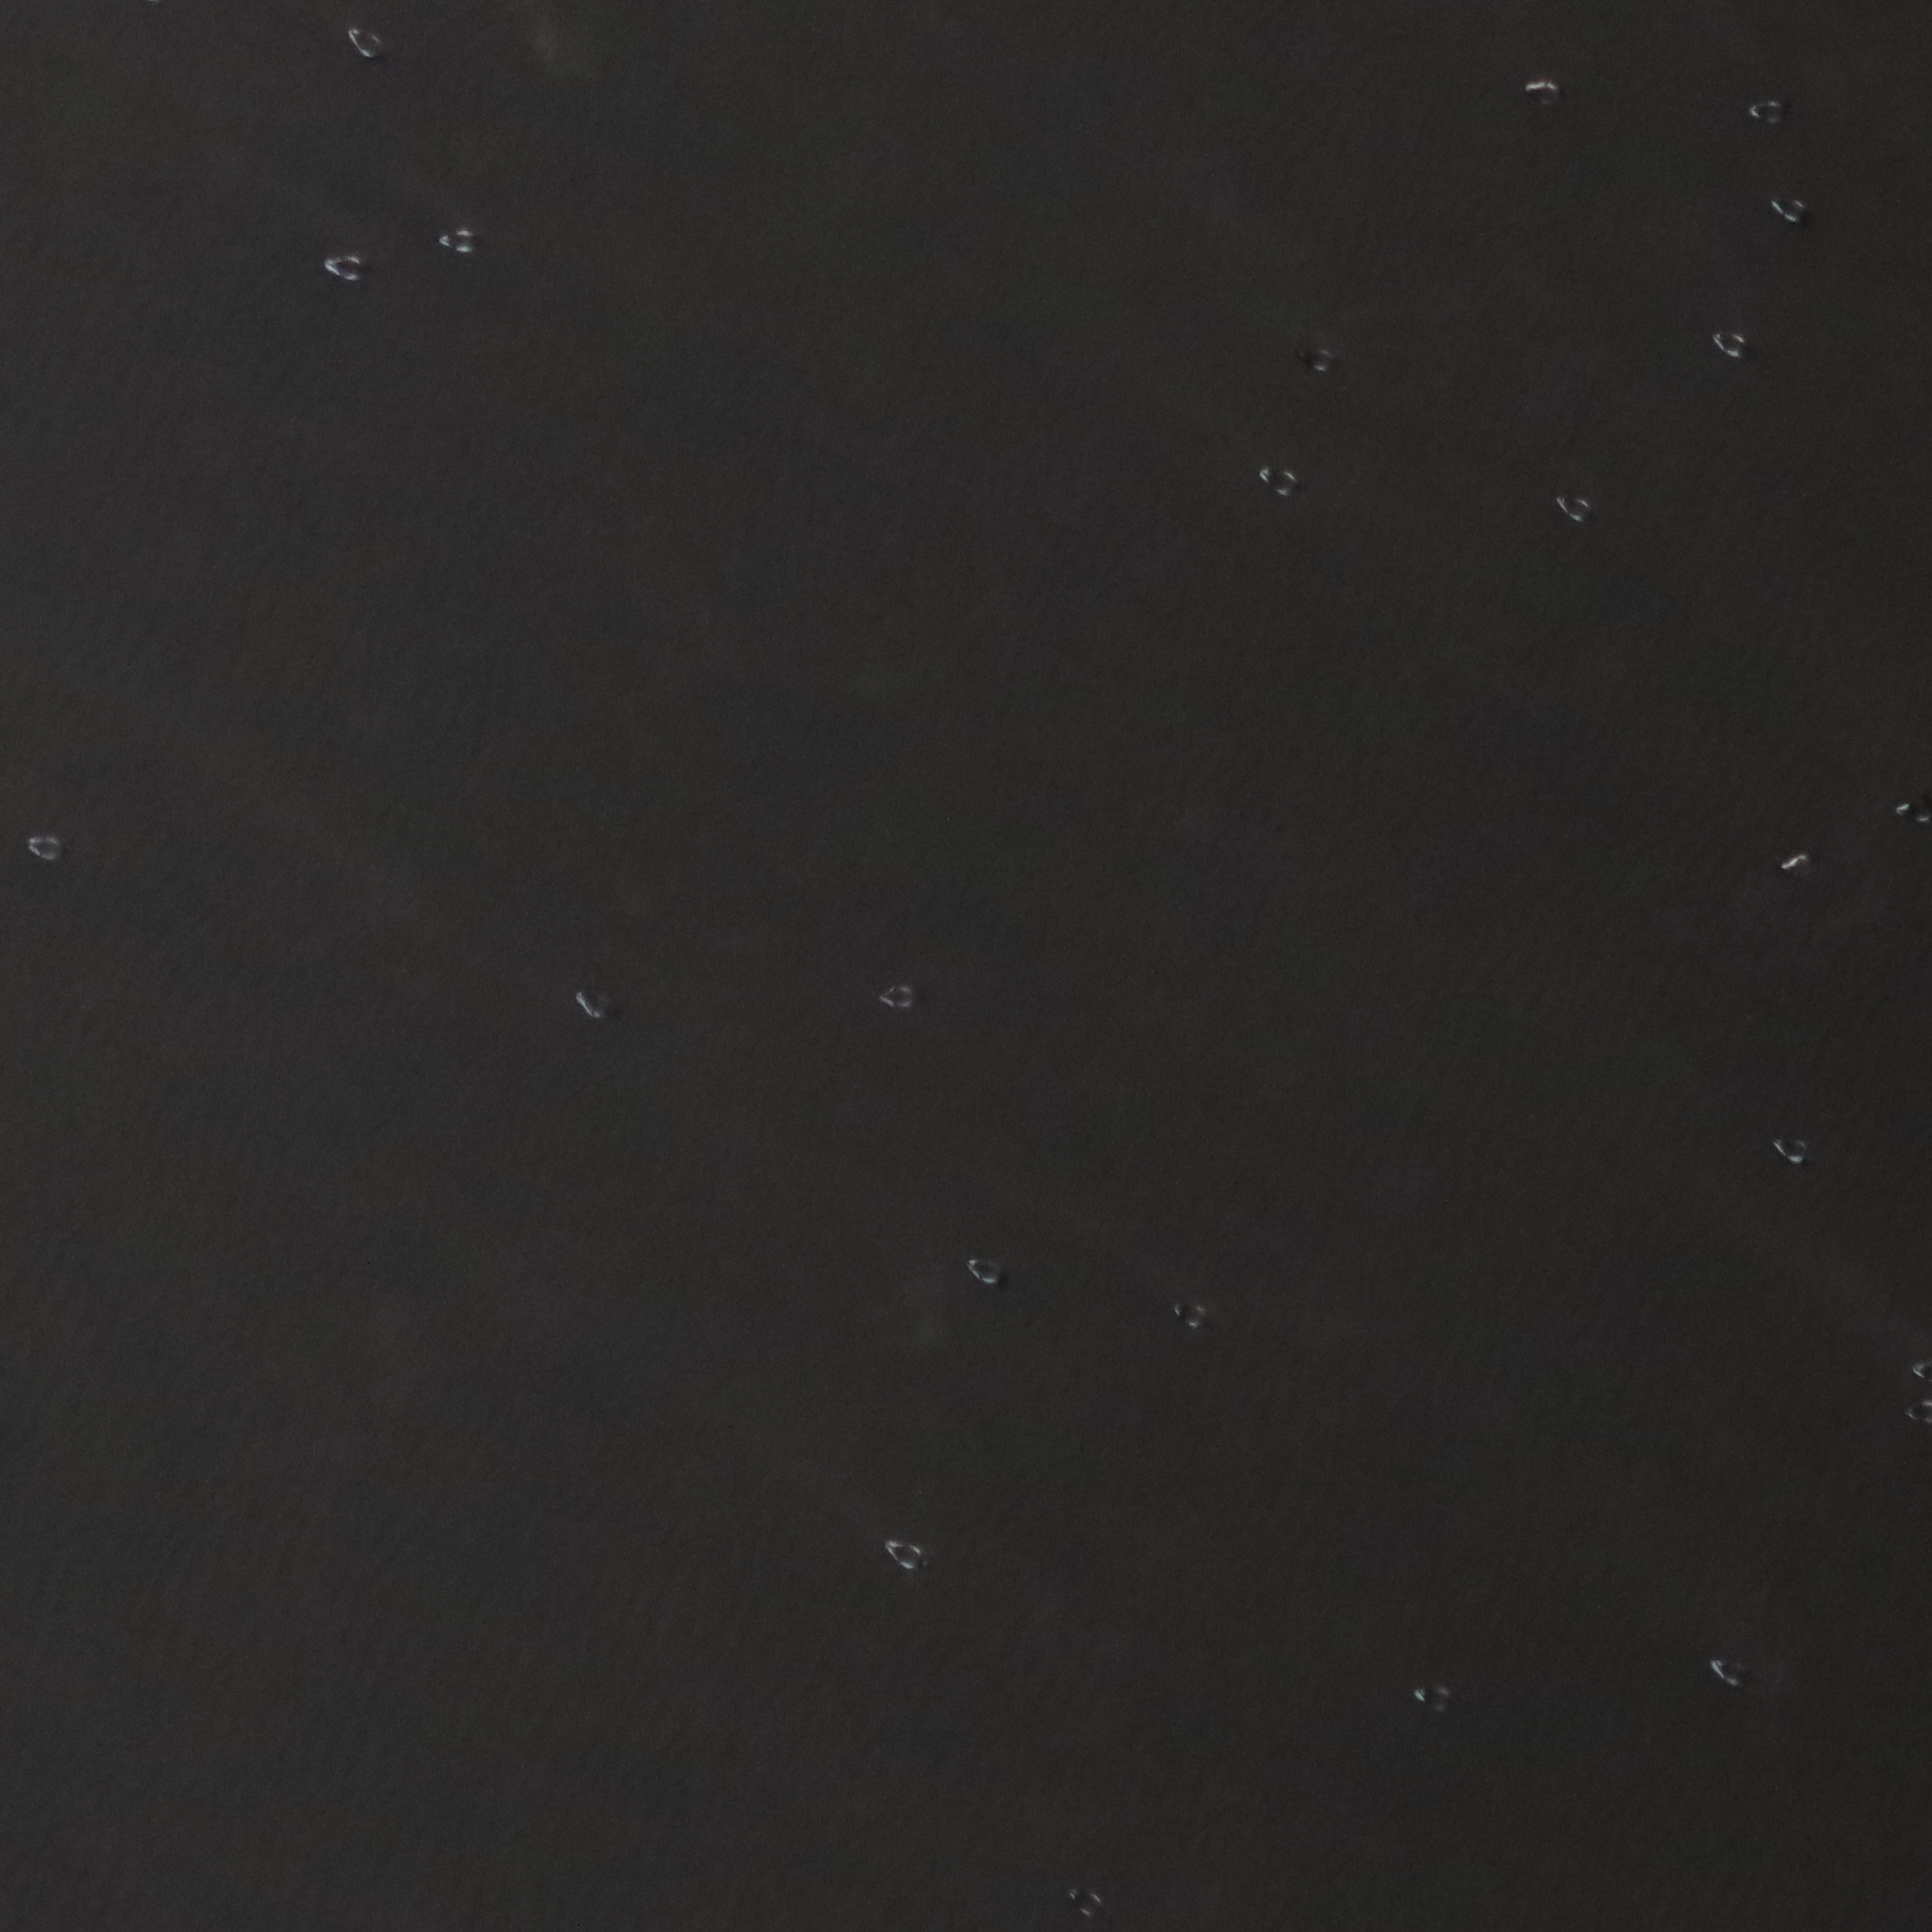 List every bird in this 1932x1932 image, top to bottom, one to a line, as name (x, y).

brant (366, 42)
brant (1544, 90)
brant (1765, 114)
brant (1796, 211)
brant (460, 240)
brant (346, 266)
brant (1731, 342)
brant (1310, 359)
brant (1281, 479)
brant (1575, 506)
brant (1924, 811)
brant (47, 847)
brant (1794, 854)
brant (899, 996)
brant (596, 1004)
brant (1792, 1147)
brant (986, 1271)
brant (1195, 1314)
brant (1922, 1412)
brant (906, 1556)
brant (1735, 1672)
brant (1428, 1696)
brant (1087, 1903)